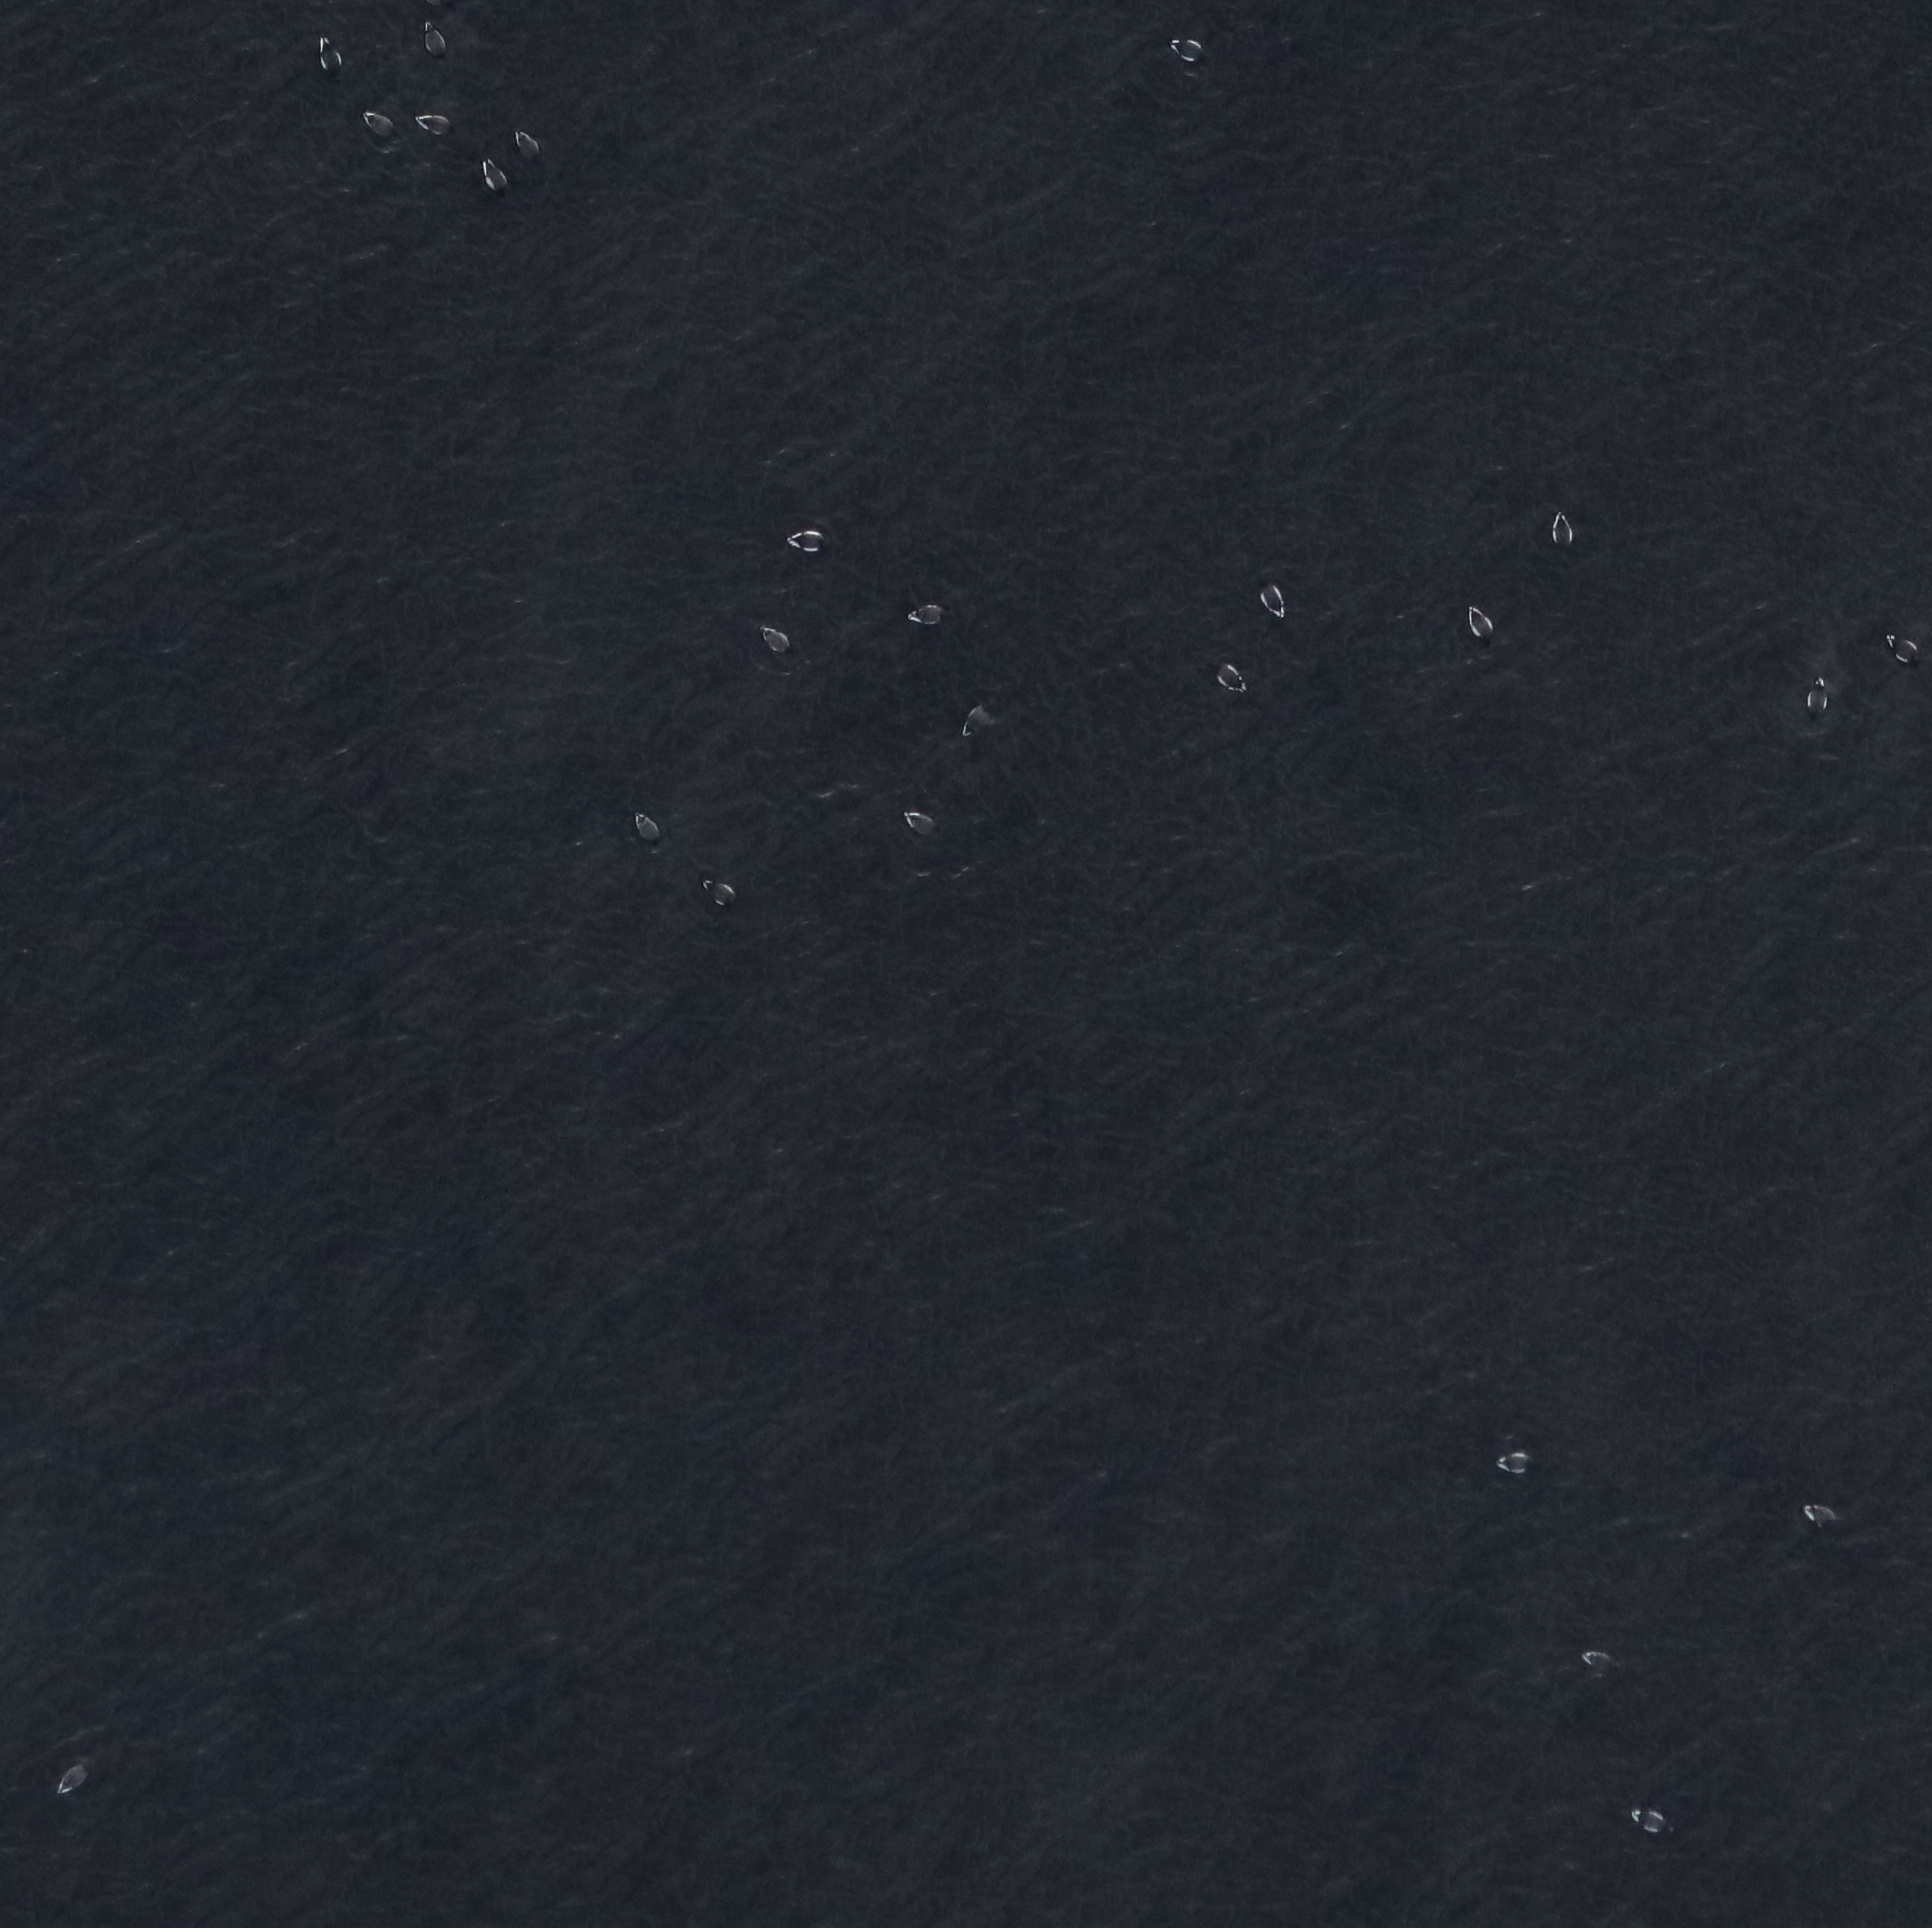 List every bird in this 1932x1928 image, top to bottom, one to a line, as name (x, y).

brant (434, 43)
brant (1188, 52)
brant (330, 58)
brant (435, 123)
brant (383, 125)
brant (524, 146)
brant (494, 177)
brant (1561, 529)
brant (810, 541)
brant (1271, 599)
brant (930, 615)
brant (1480, 626)
brant (776, 640)
brant (1904, 649)
brant (1230, 677)
brant (1817, 699)
brant (977, 720)
brant (922, 822)
brant (649, 830)
brant (721, 894)
brant (1517, 1463)
brant (1821, 1516)
brant (1597, 1659)
brant (76, 1776)
brant (1651, 1820)